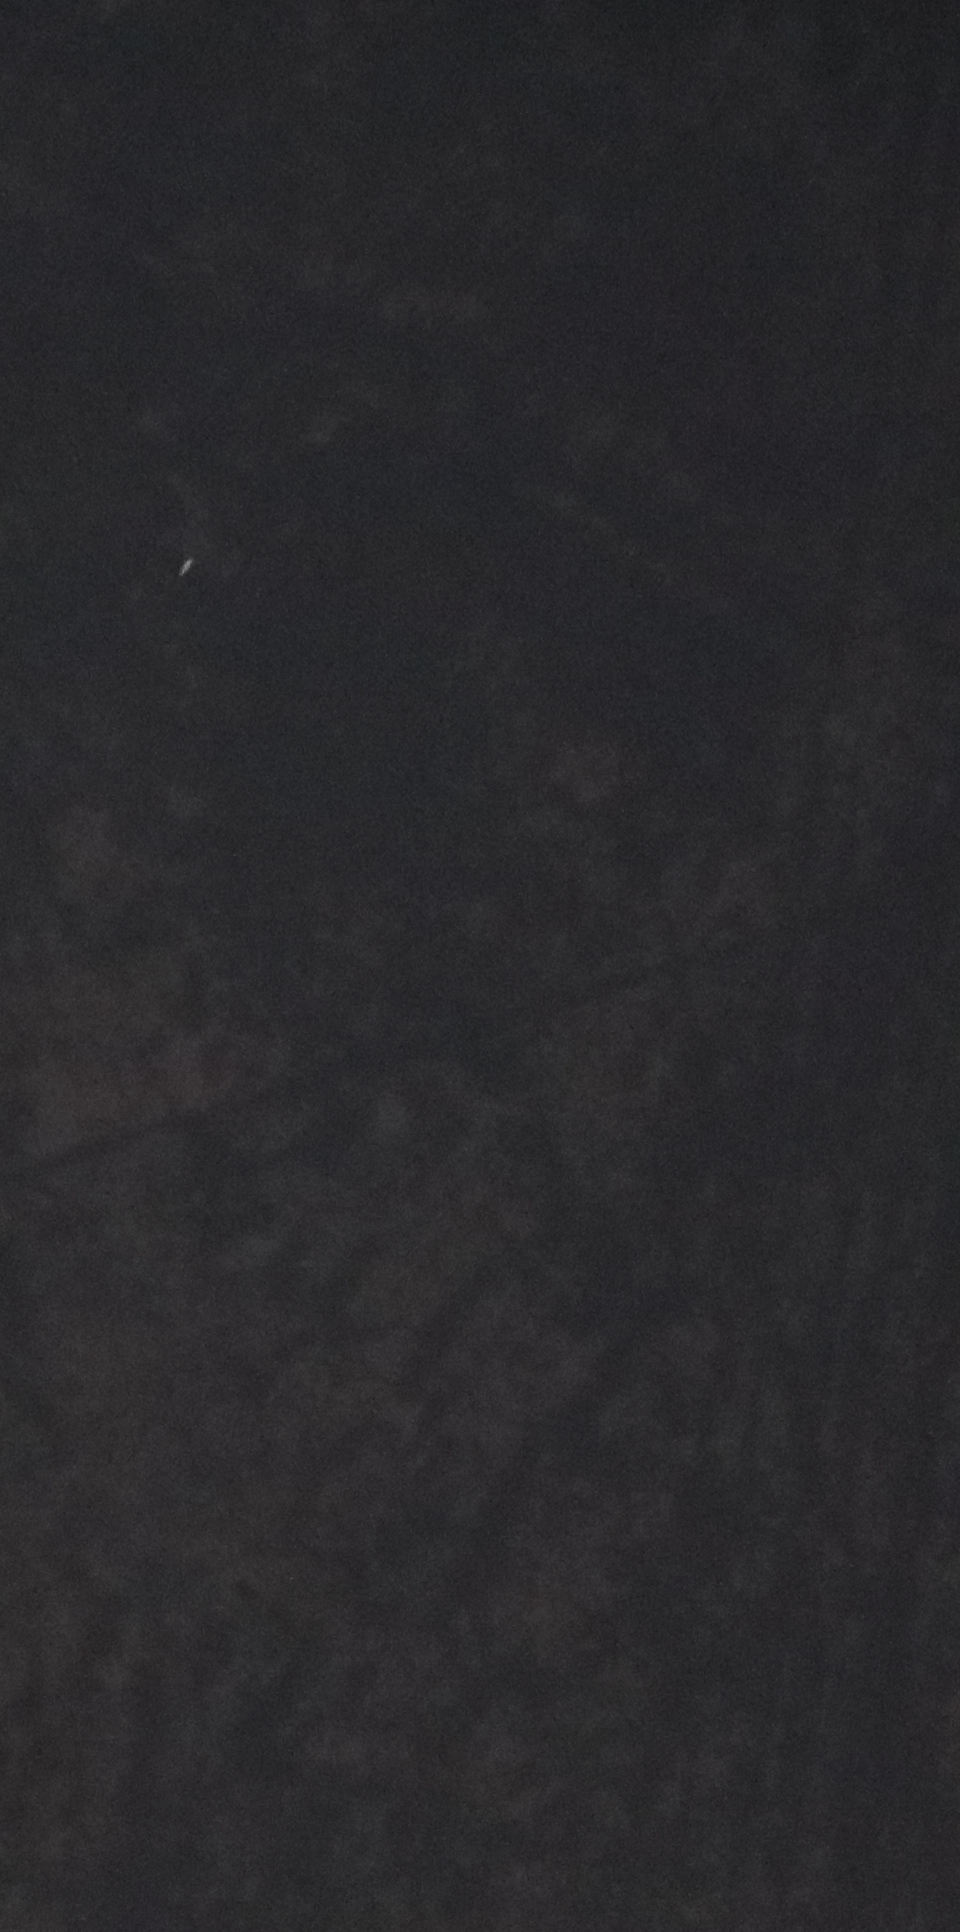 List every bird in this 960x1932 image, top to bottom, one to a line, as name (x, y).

gull (186, 566)